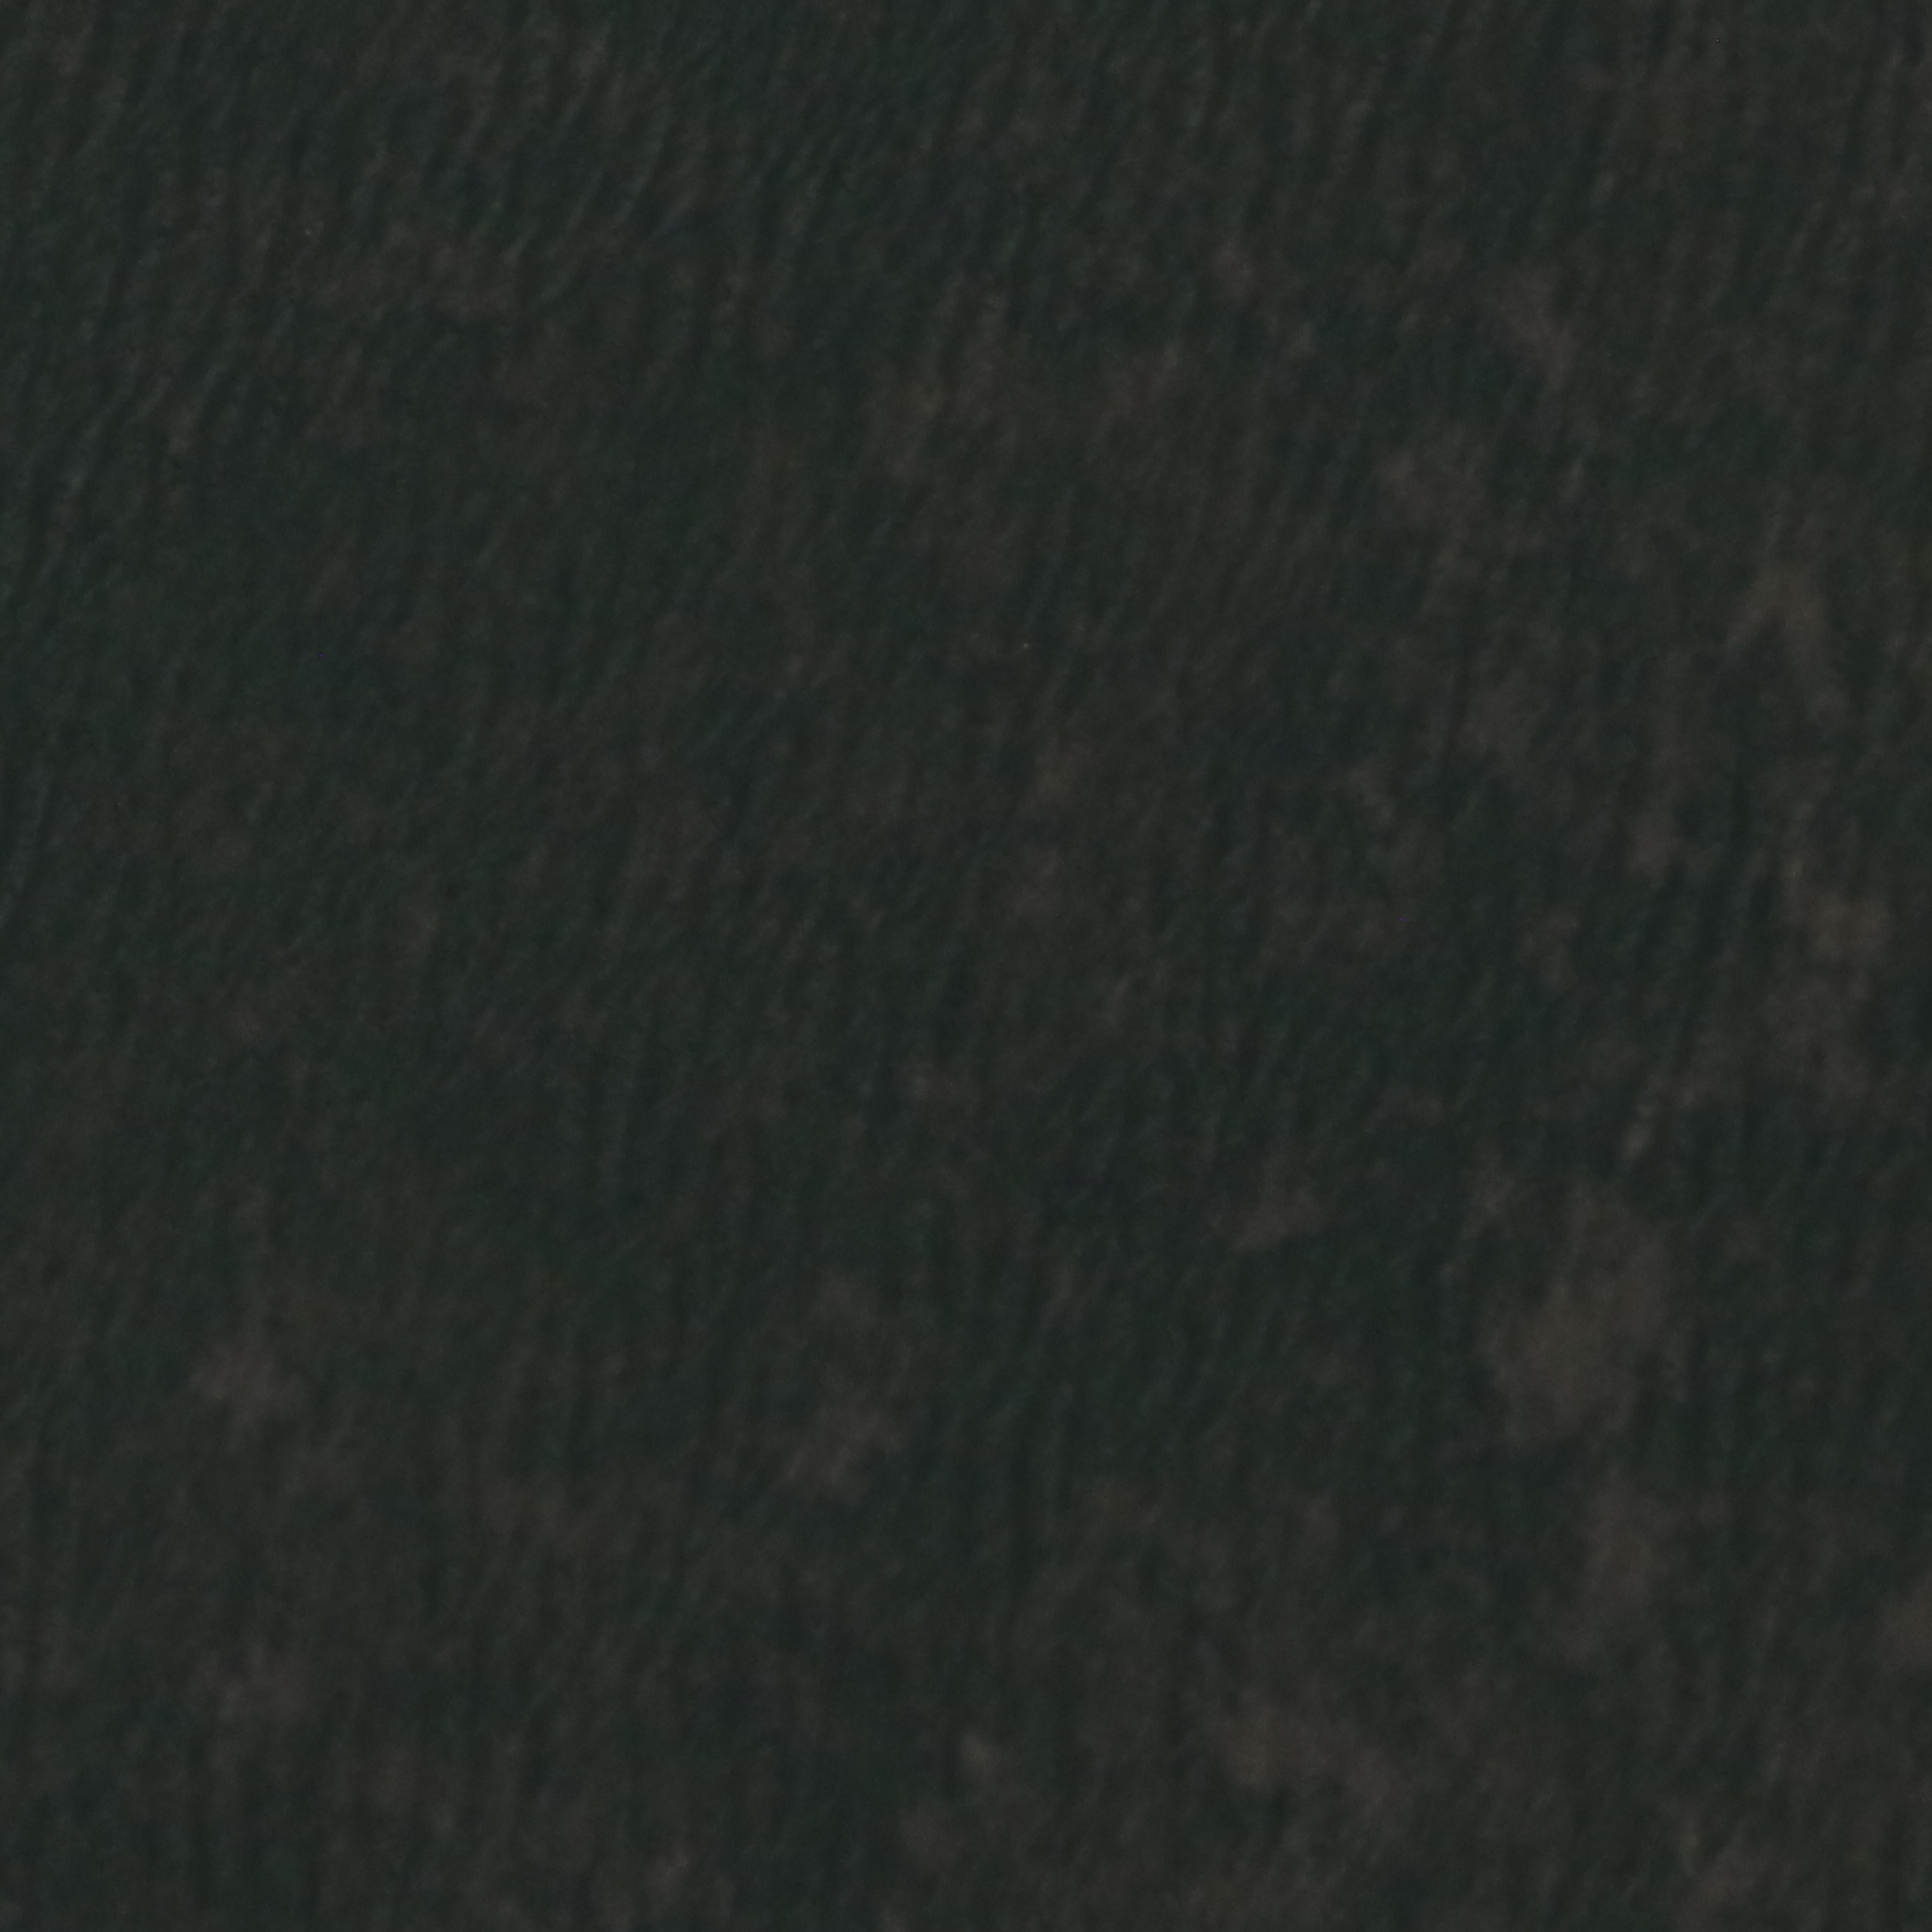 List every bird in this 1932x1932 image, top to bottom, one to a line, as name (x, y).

None